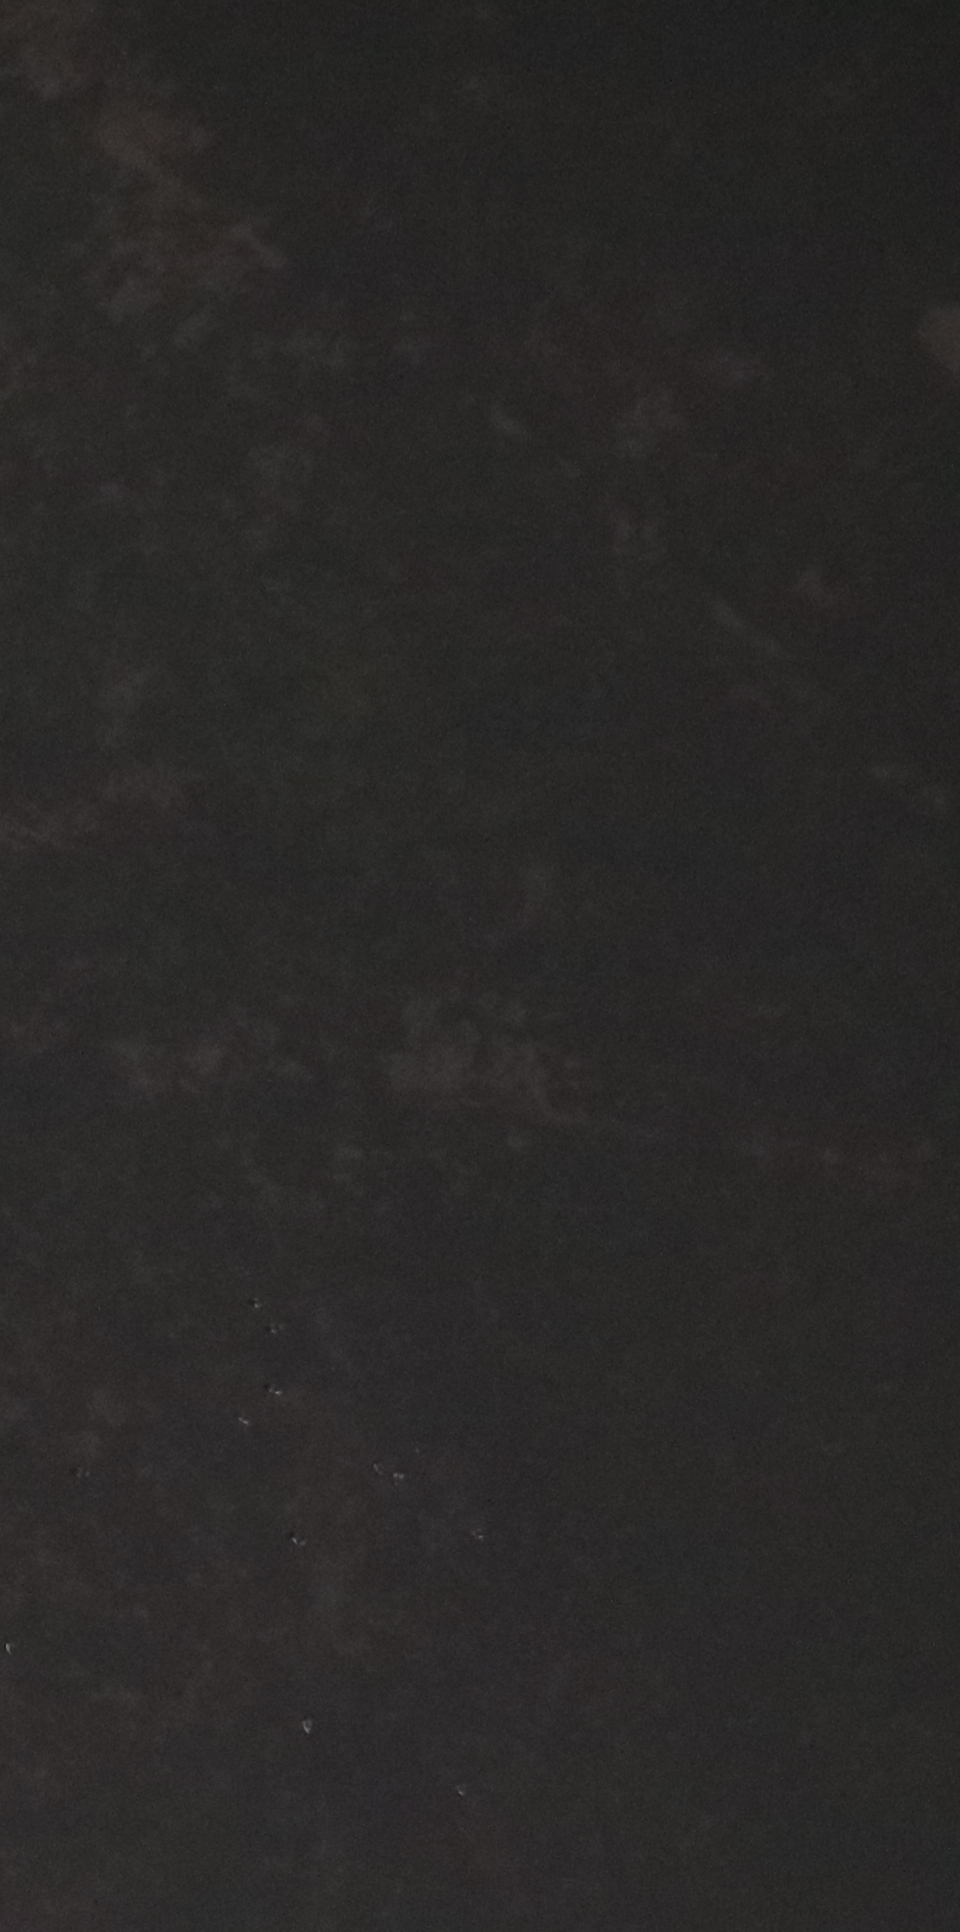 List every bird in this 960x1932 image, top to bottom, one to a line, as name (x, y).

brant (260, 1306)
brant (277, 1336)
brant (269, 1394)
brant (247, 1421)
brant (379, 1468)
brant (85, 1474)
brant (410, 1480)
brant (481, 1540)
brant (302, 1541)
brant (7, 1652)
brant (307, 1714)
brant (468, 1790)